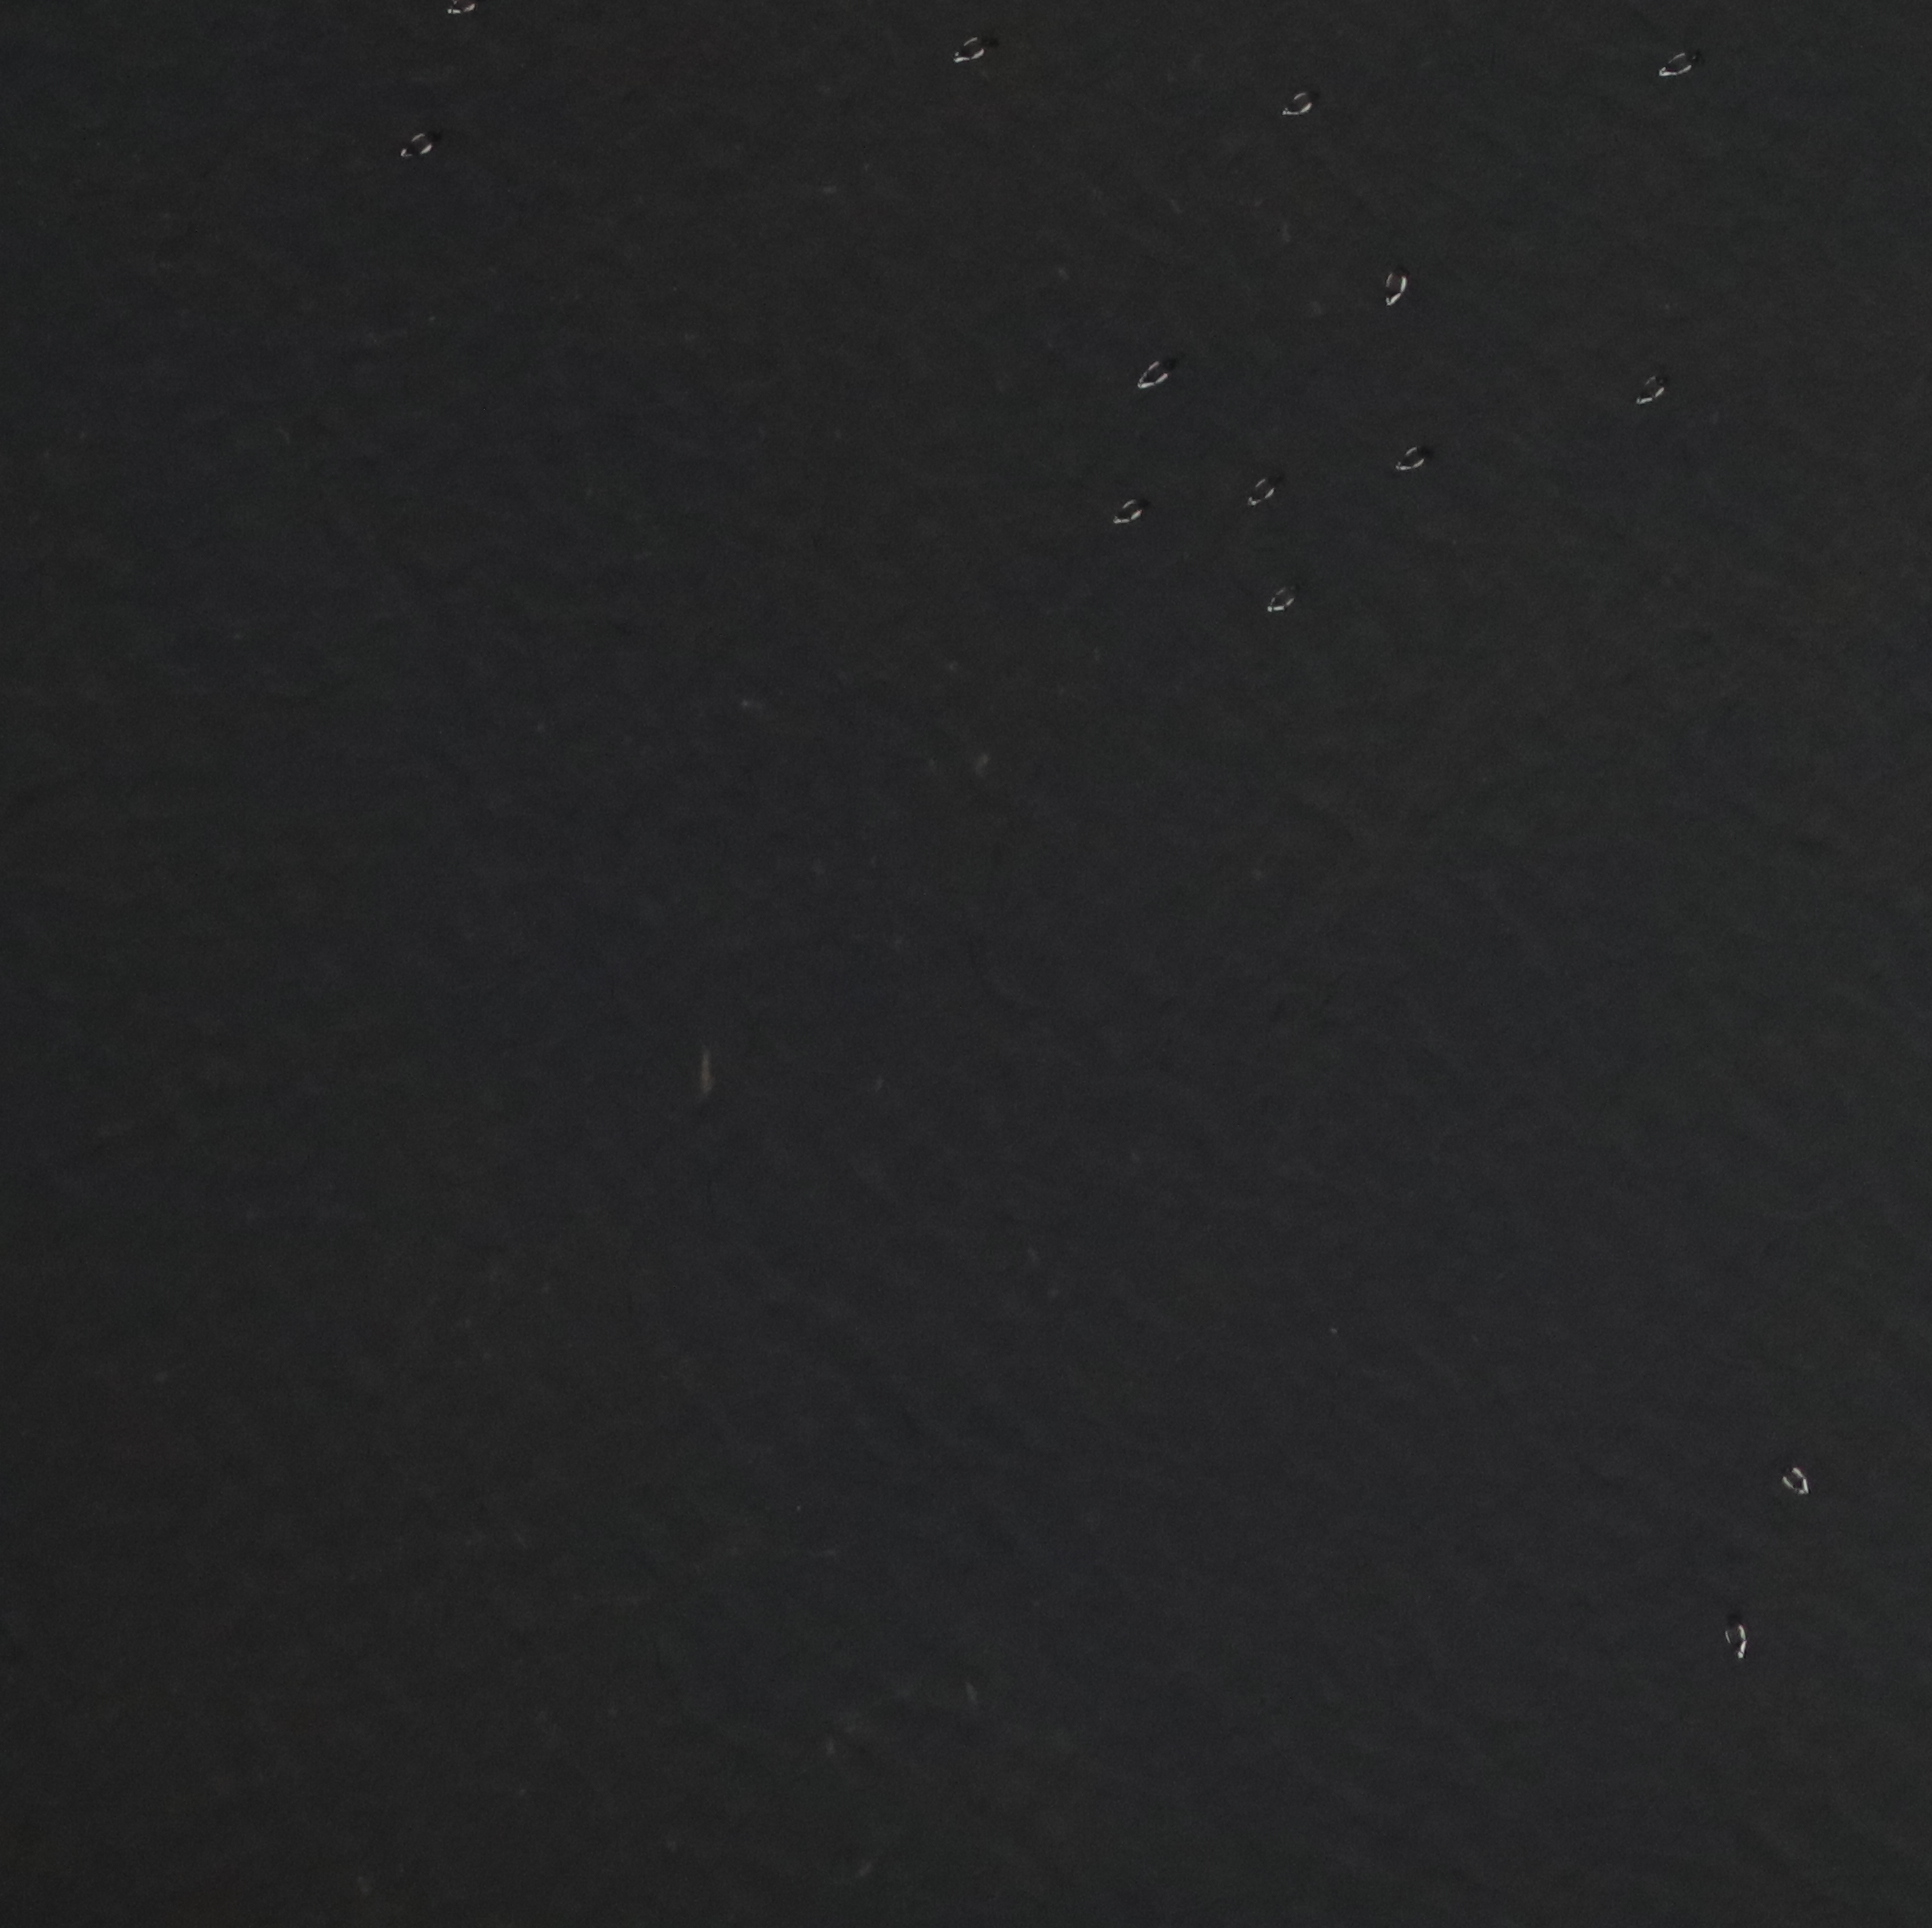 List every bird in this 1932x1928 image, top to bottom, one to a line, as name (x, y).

brant (467, 3)
brant (973, 47)
brant (1677, 64)
brant (1299, 105)
brant (422, 143)
brant (1396, 286)
brant (1155, 374)
brant (1651, 389)
brant (1412, 459)
brant (1263, 490)
brant (1127, 511)
brant (1283, 597)
brant (1794, 1478)
brant (1735, 1638)